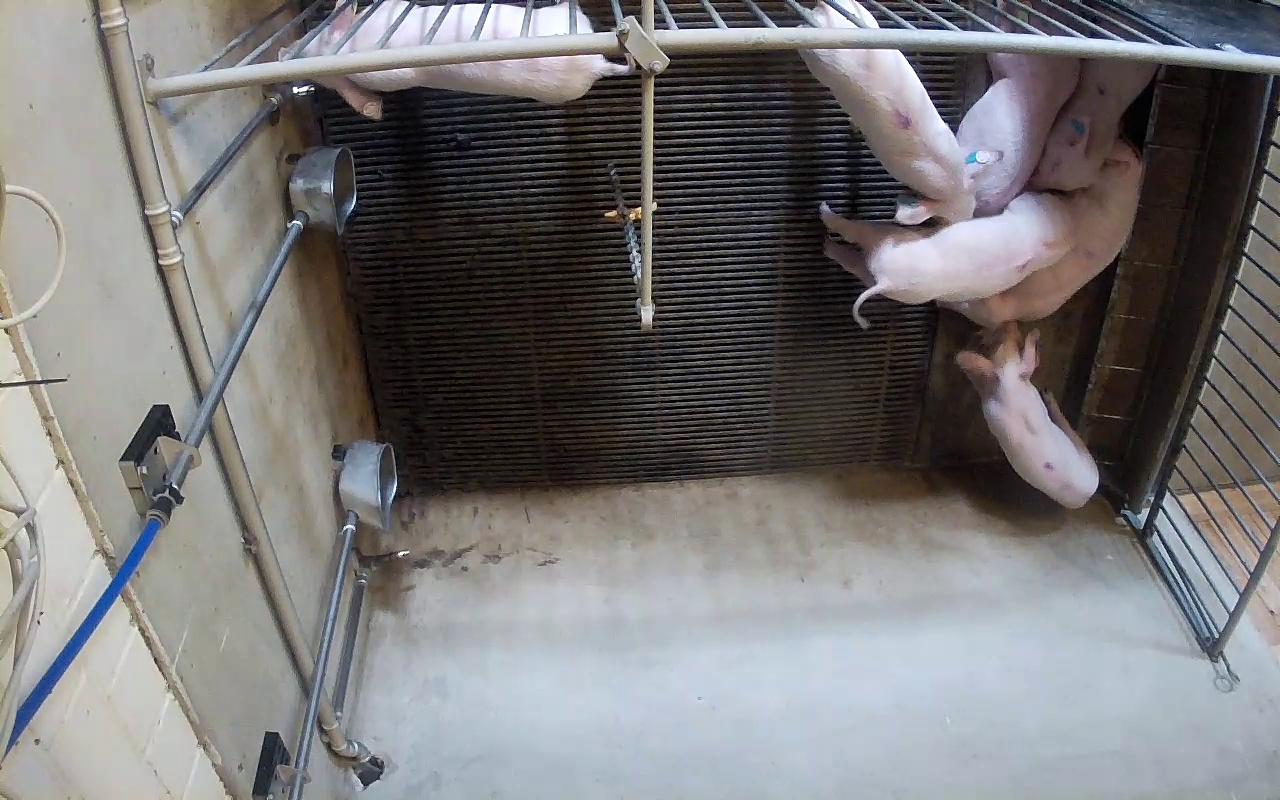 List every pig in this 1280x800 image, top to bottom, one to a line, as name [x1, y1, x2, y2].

pig [796, 0, 1005, 227]
pig [954, 0, 1080, 218]
pig [276, 1, 634, 122]
pig [1024, 8, 1162, 192]
pig [933, 136, 1147, 332]
pig [818, 188, 1112, 331]
pig [957, 320, 1100, 511]